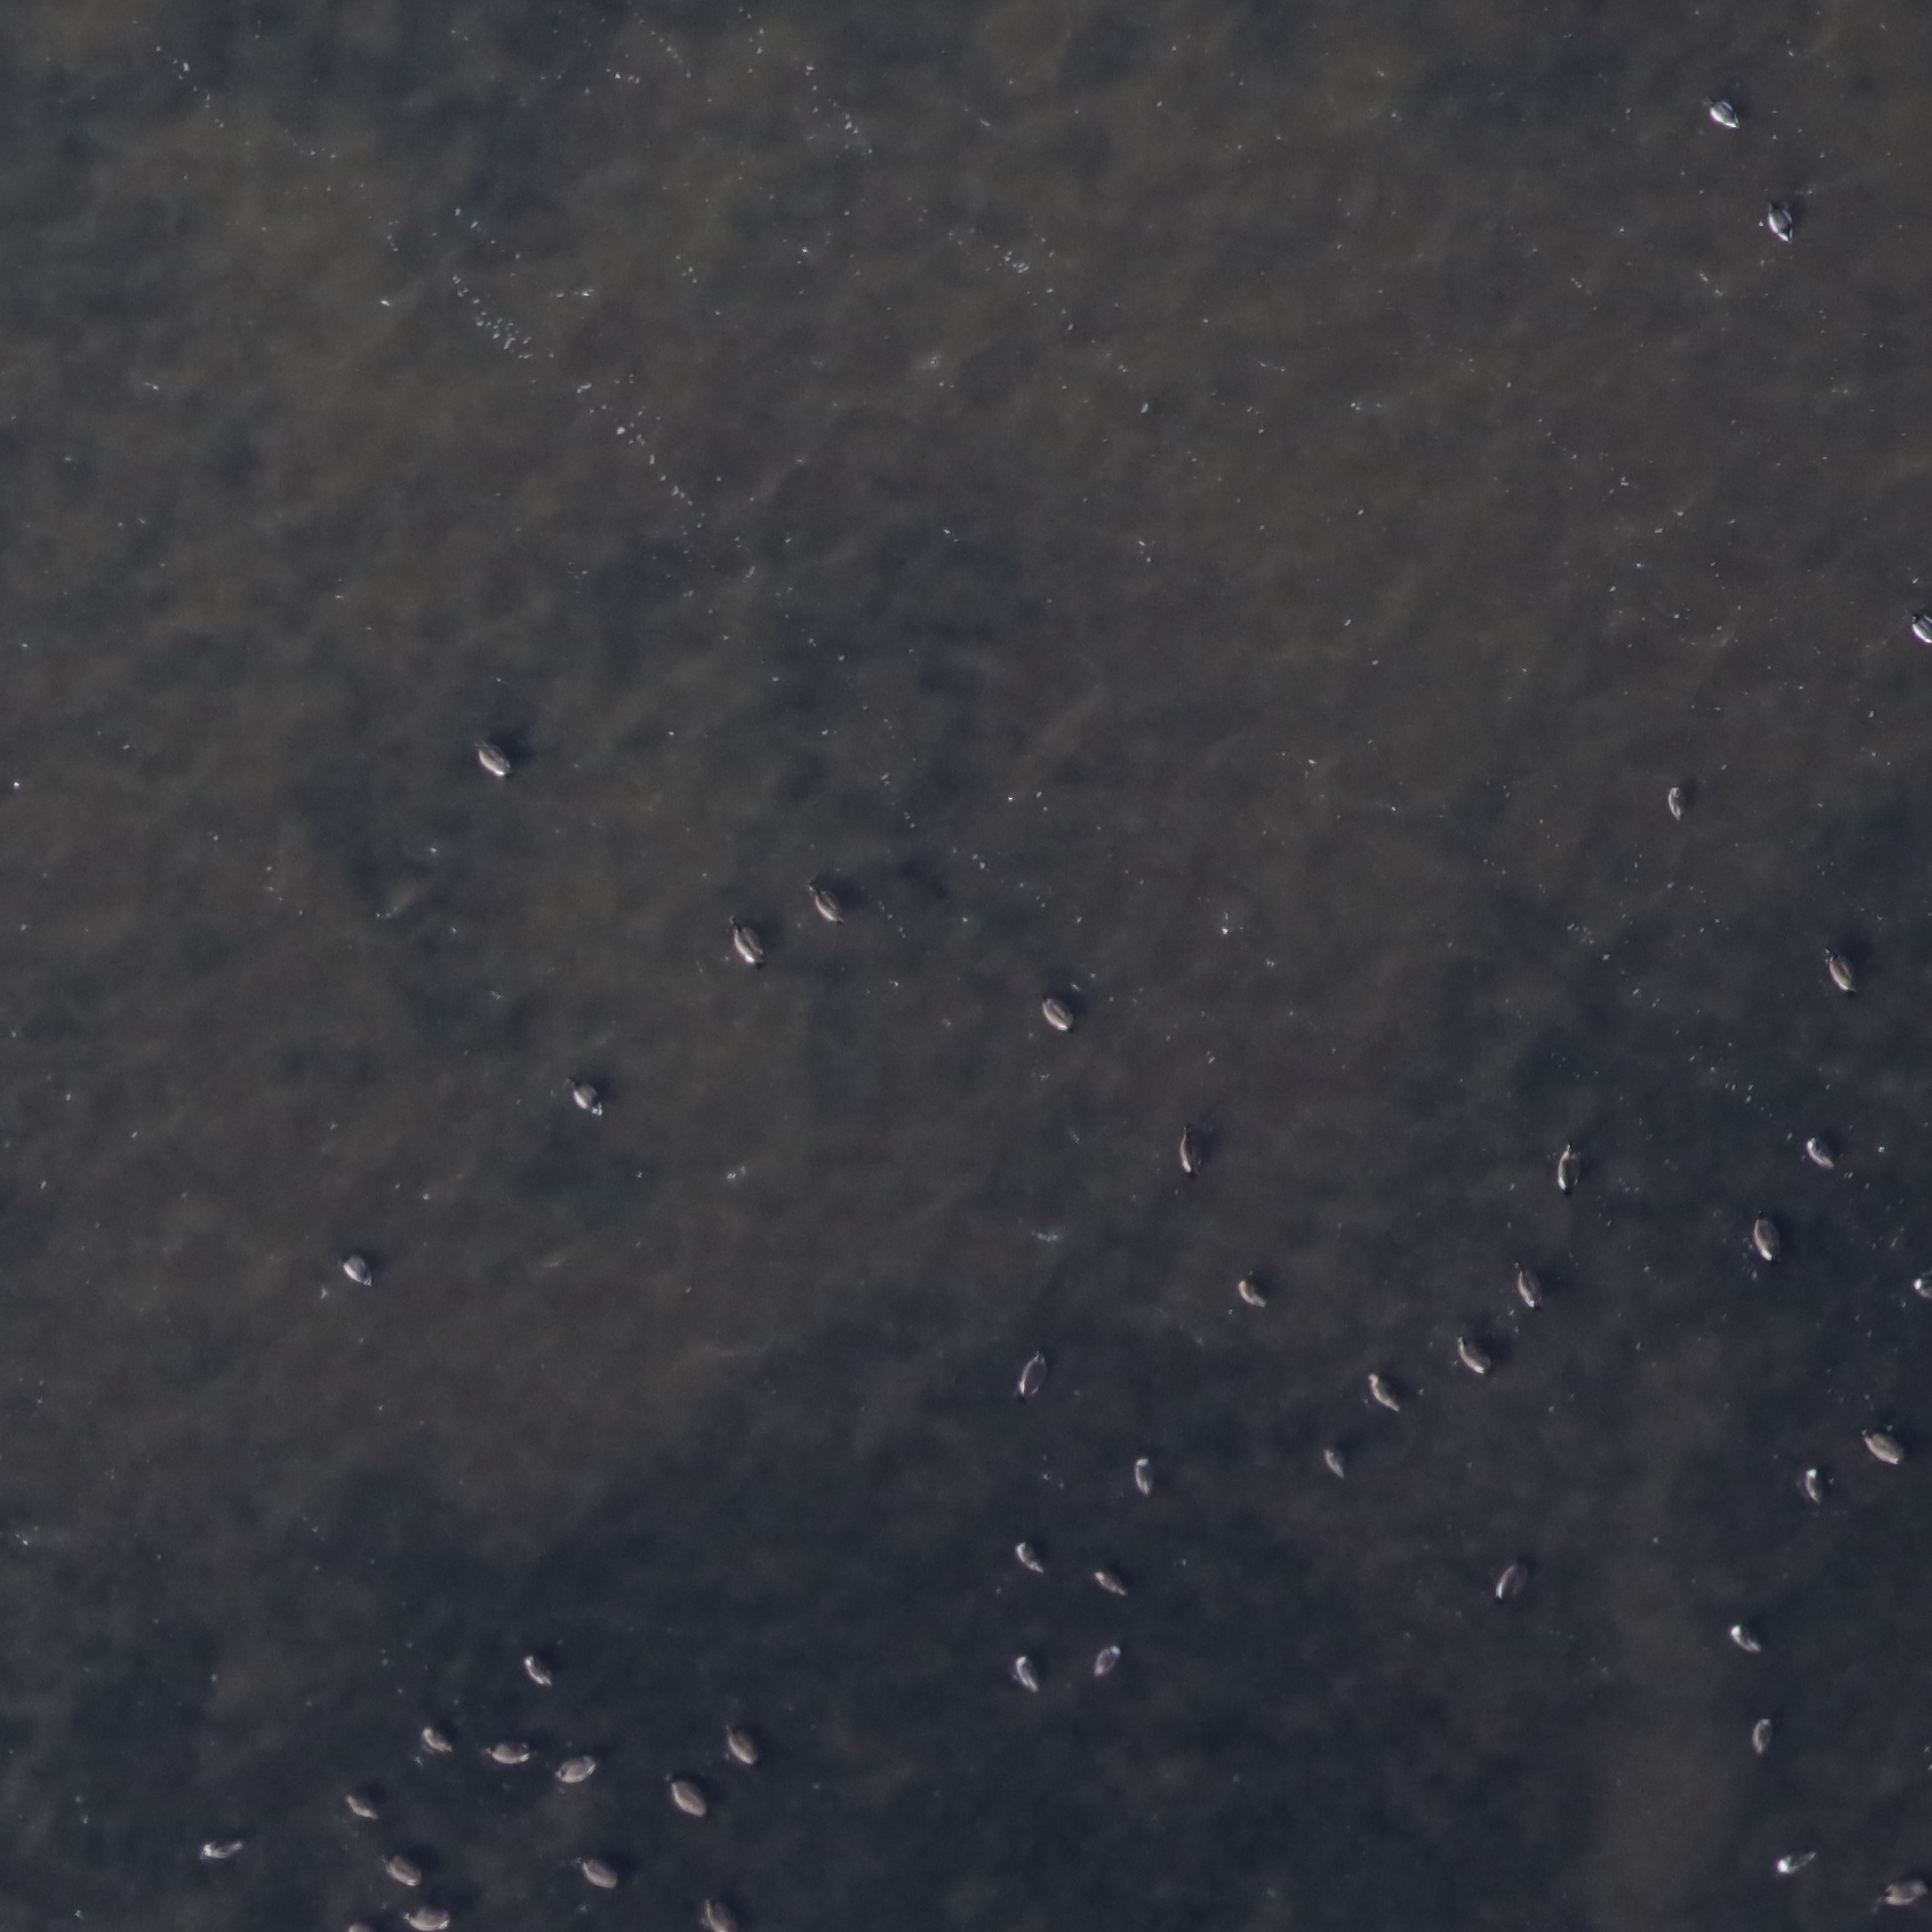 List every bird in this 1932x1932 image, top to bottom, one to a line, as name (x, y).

brant (1724, 114)
brant (1780, 221)
brant (1926, 629)
Canada goose (495, 759)
other bird (1678, 802)
Canada goose (828, 906)
Canada goose (745, 944)
Canada goose (1842, 972)
Canada goose (1057, 1012)
brant (587, 1095)
emperor goose (1818, 1152)
Canada goose (1191, 1154)
Canada goose (1571, 1170)
Canada goose (1768, 1236)
brant (359, 1269)
Canada goose (1531, 1288)
emperor goose (1927, 1289)
Canada goose (1252, 1290)
Canada goose (1475, 1356)
Canada goose (1032, 1378)
Canada goose (1383, 1394)
Canada goose (1885, 1444)
other bird (1336, 1459)
emperor goose (1143, 1475)
emperor goose (1814, 1480)
emperor goose (1029, 1558)
emperor goose (1109, 1578)
Canada goose (1511, 1580)
emperor goose (1744, 1639)
emperor goose (1107, 1658)
Canada goose (540, 1671)
emperor goose (1026, 1674)
emperor goose (1762, 1730)
Canada goose (434, 1740)
Canada goose (744, 1745)
Canada goose (508, 1749)
Canada goose (575, 1769)
Canada goose (689, 1795)
Canada goose (362, 1804)
Canada goose (222, 1848)
emperor goose (1792, 1861)
Canada goose (406, 1871)
Canada goose (599, 1874)
Canada goose (1904, 1894)
Canada goose (721, 1919)
Canada goose (426, 1920)